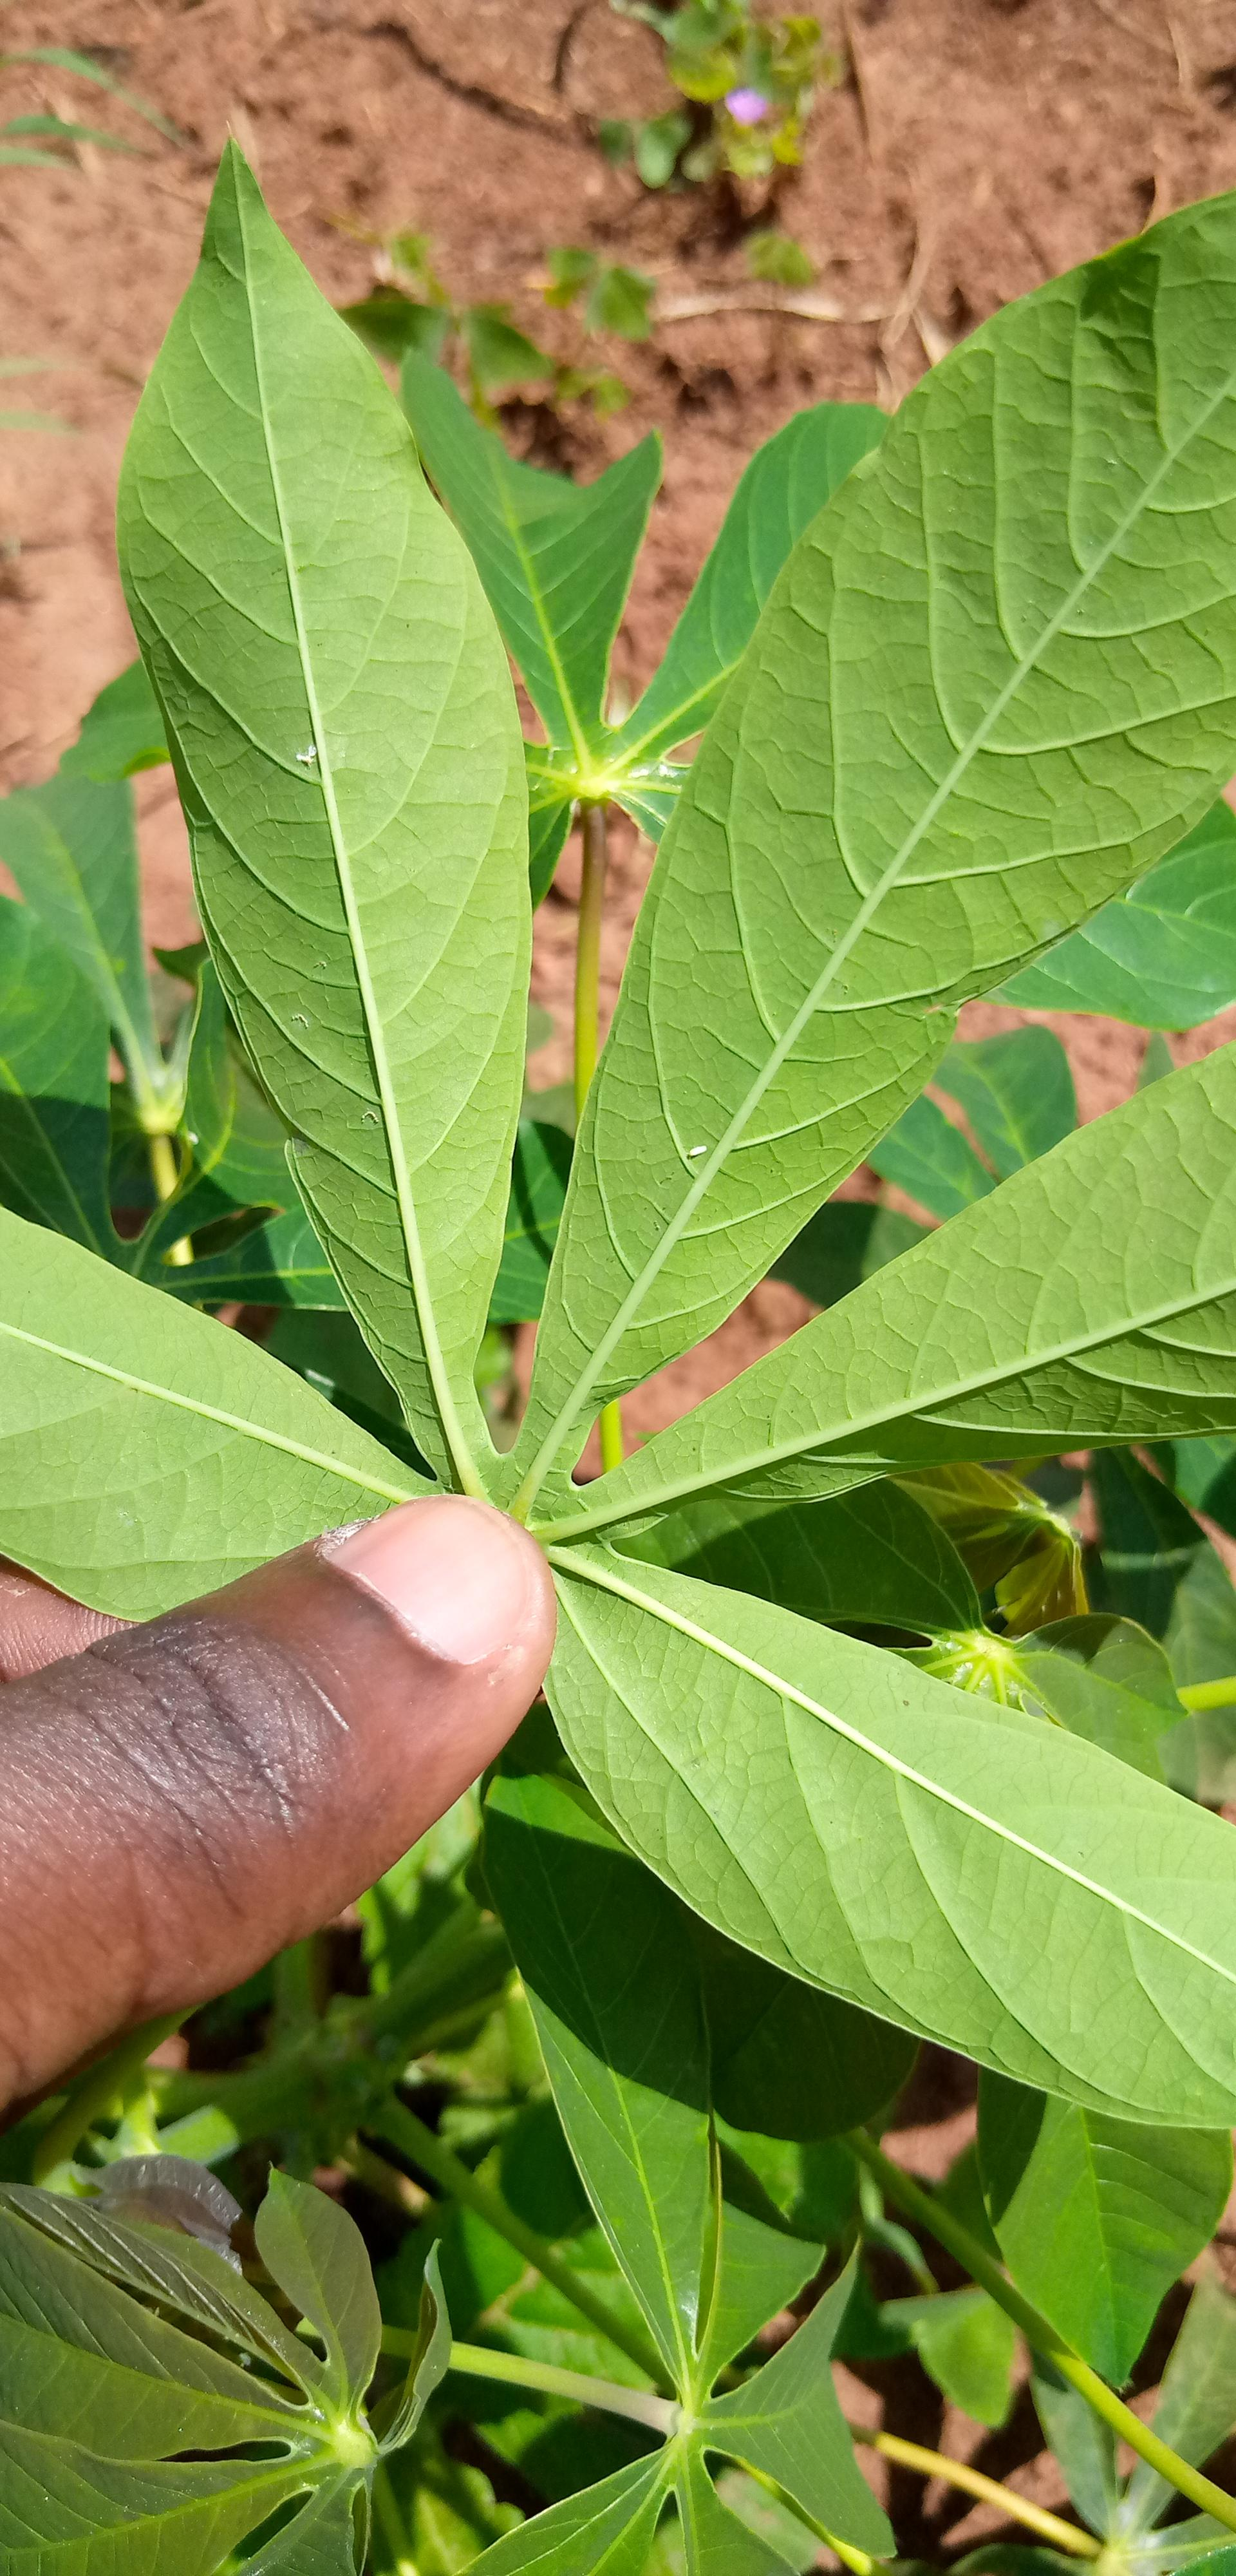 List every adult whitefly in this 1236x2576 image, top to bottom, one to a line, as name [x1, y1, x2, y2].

whitefly [293, 743, 326, 770]
whitefly [681, 1139, 715, 1168]